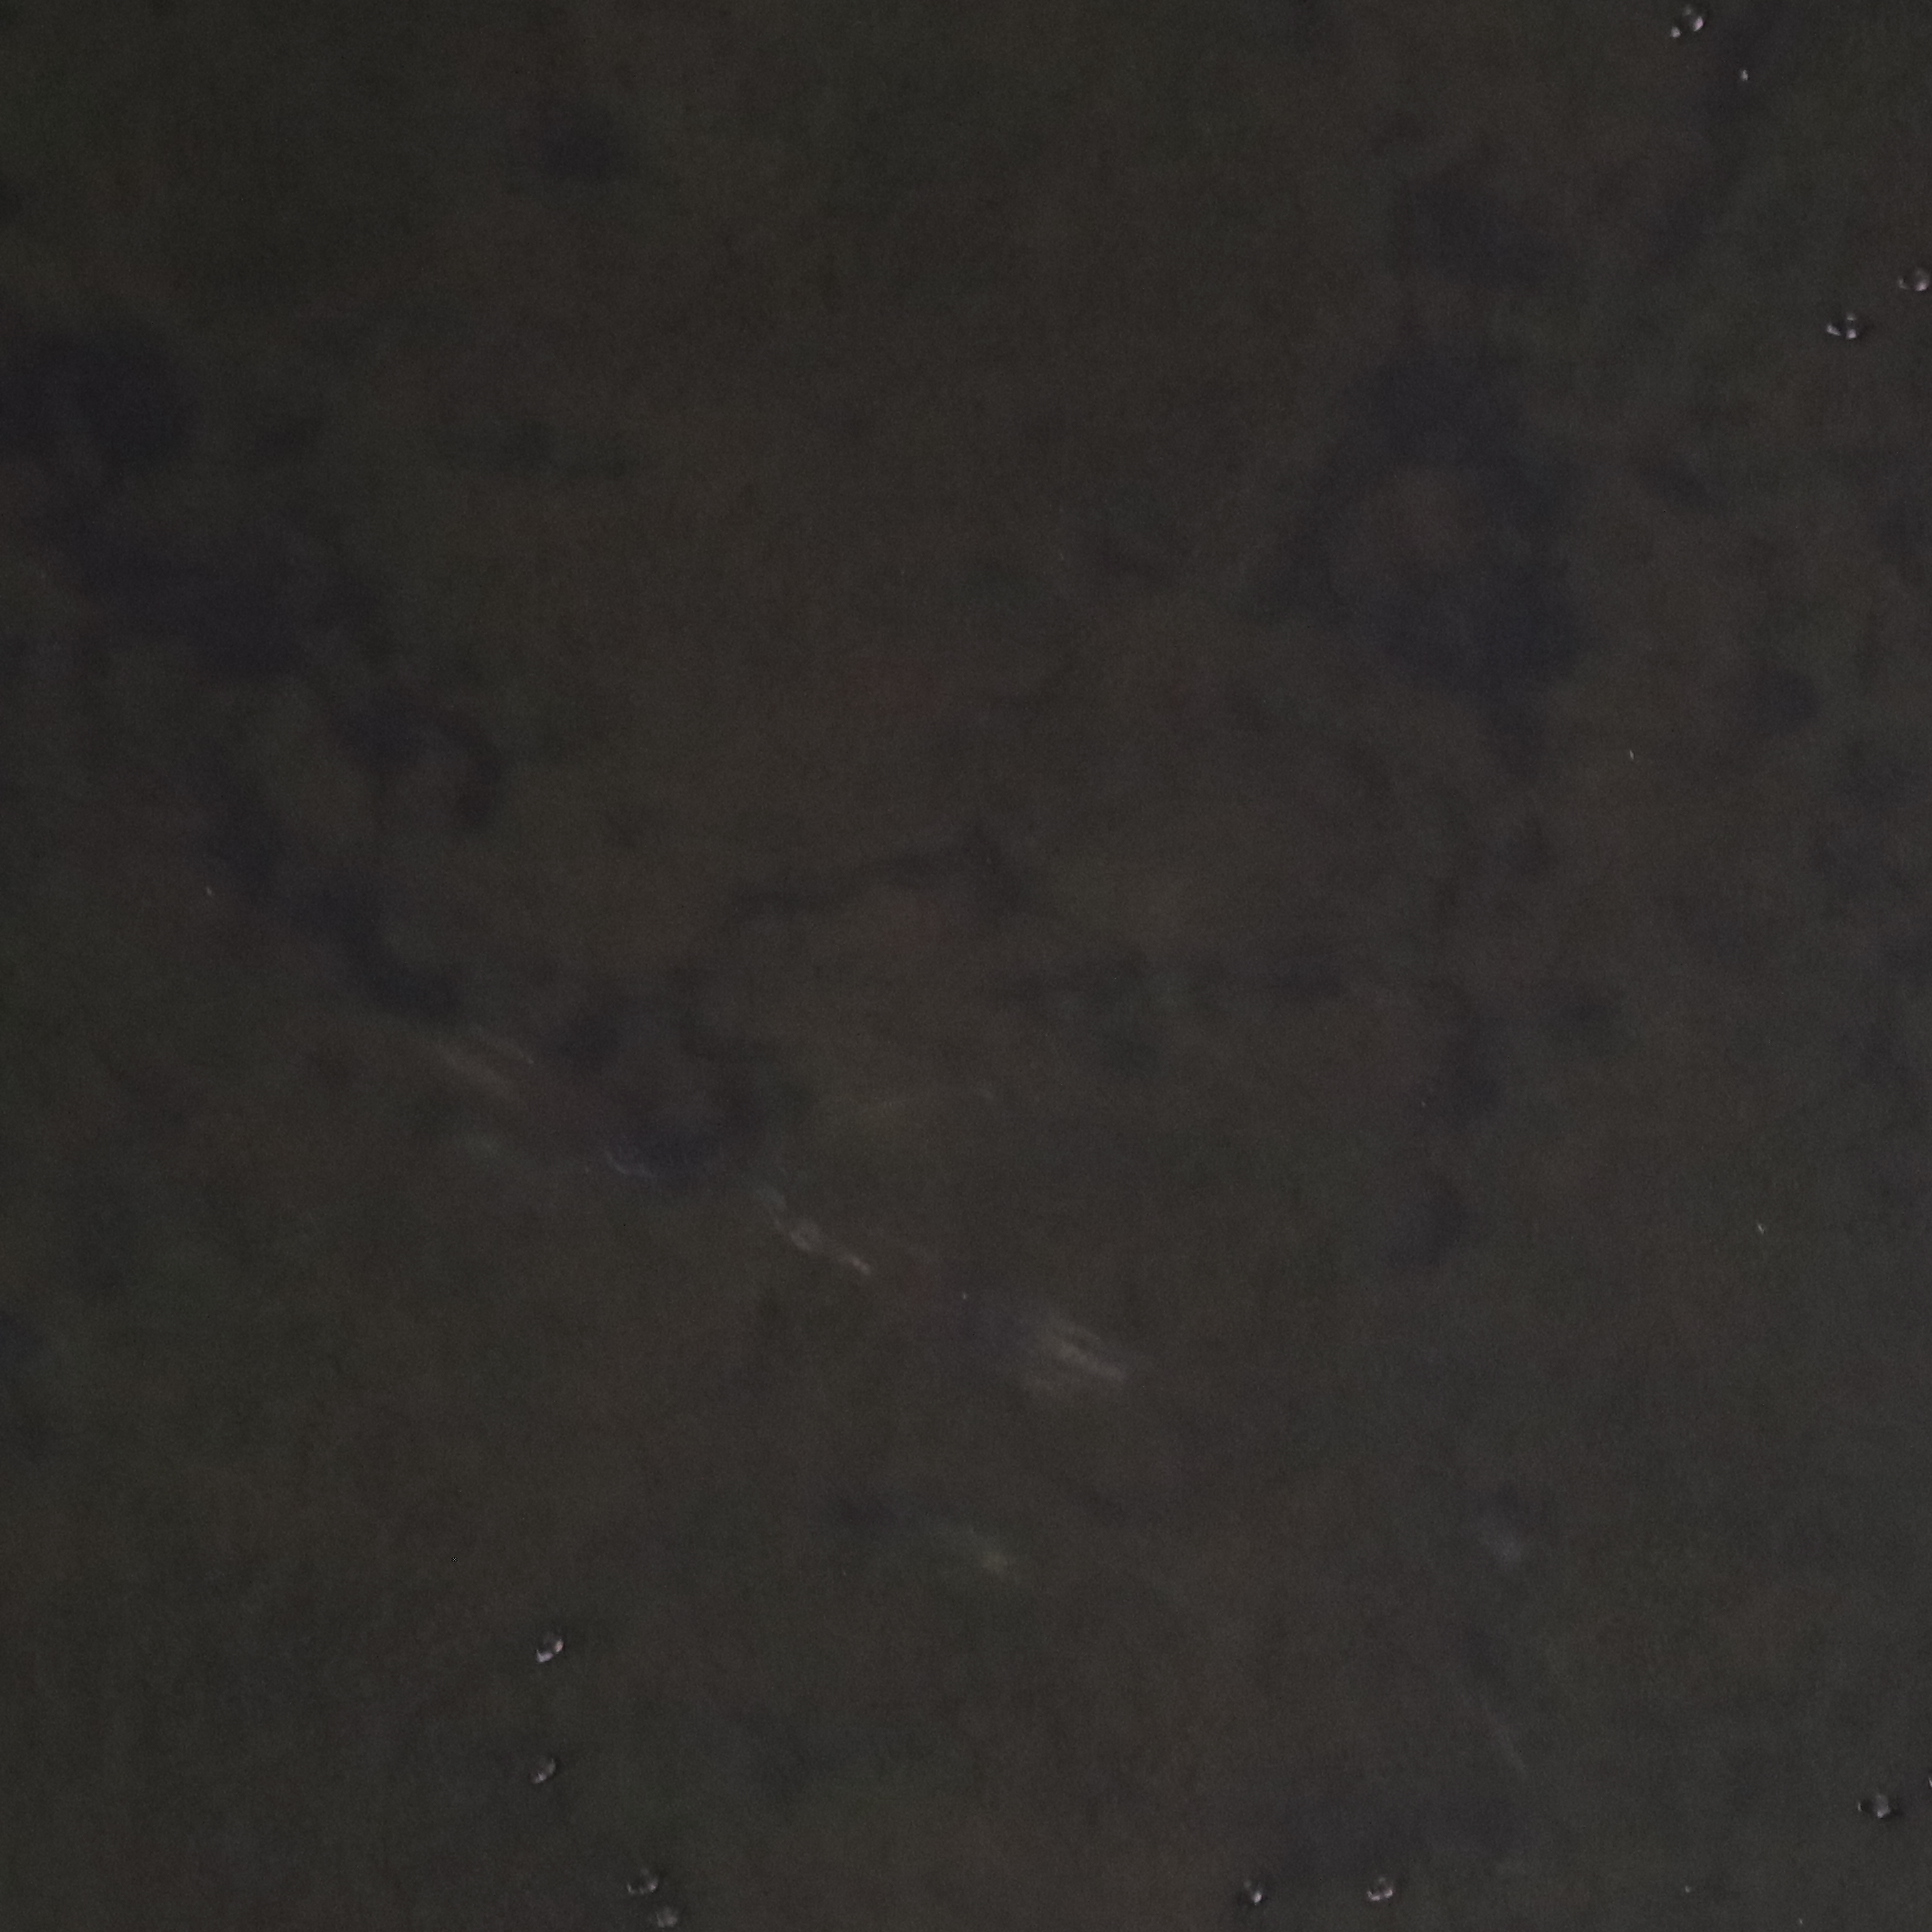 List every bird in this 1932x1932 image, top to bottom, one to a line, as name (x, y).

brant (1691, 16)
brant (1918, 273)
brant (1845, 327)
brant (550, 1648)
brant (545, 1771)
brant (1874, 1809)
brant (646, 1883)
brant (1383, 1887)
brant (1255, 1894)
brant (666, 1918)